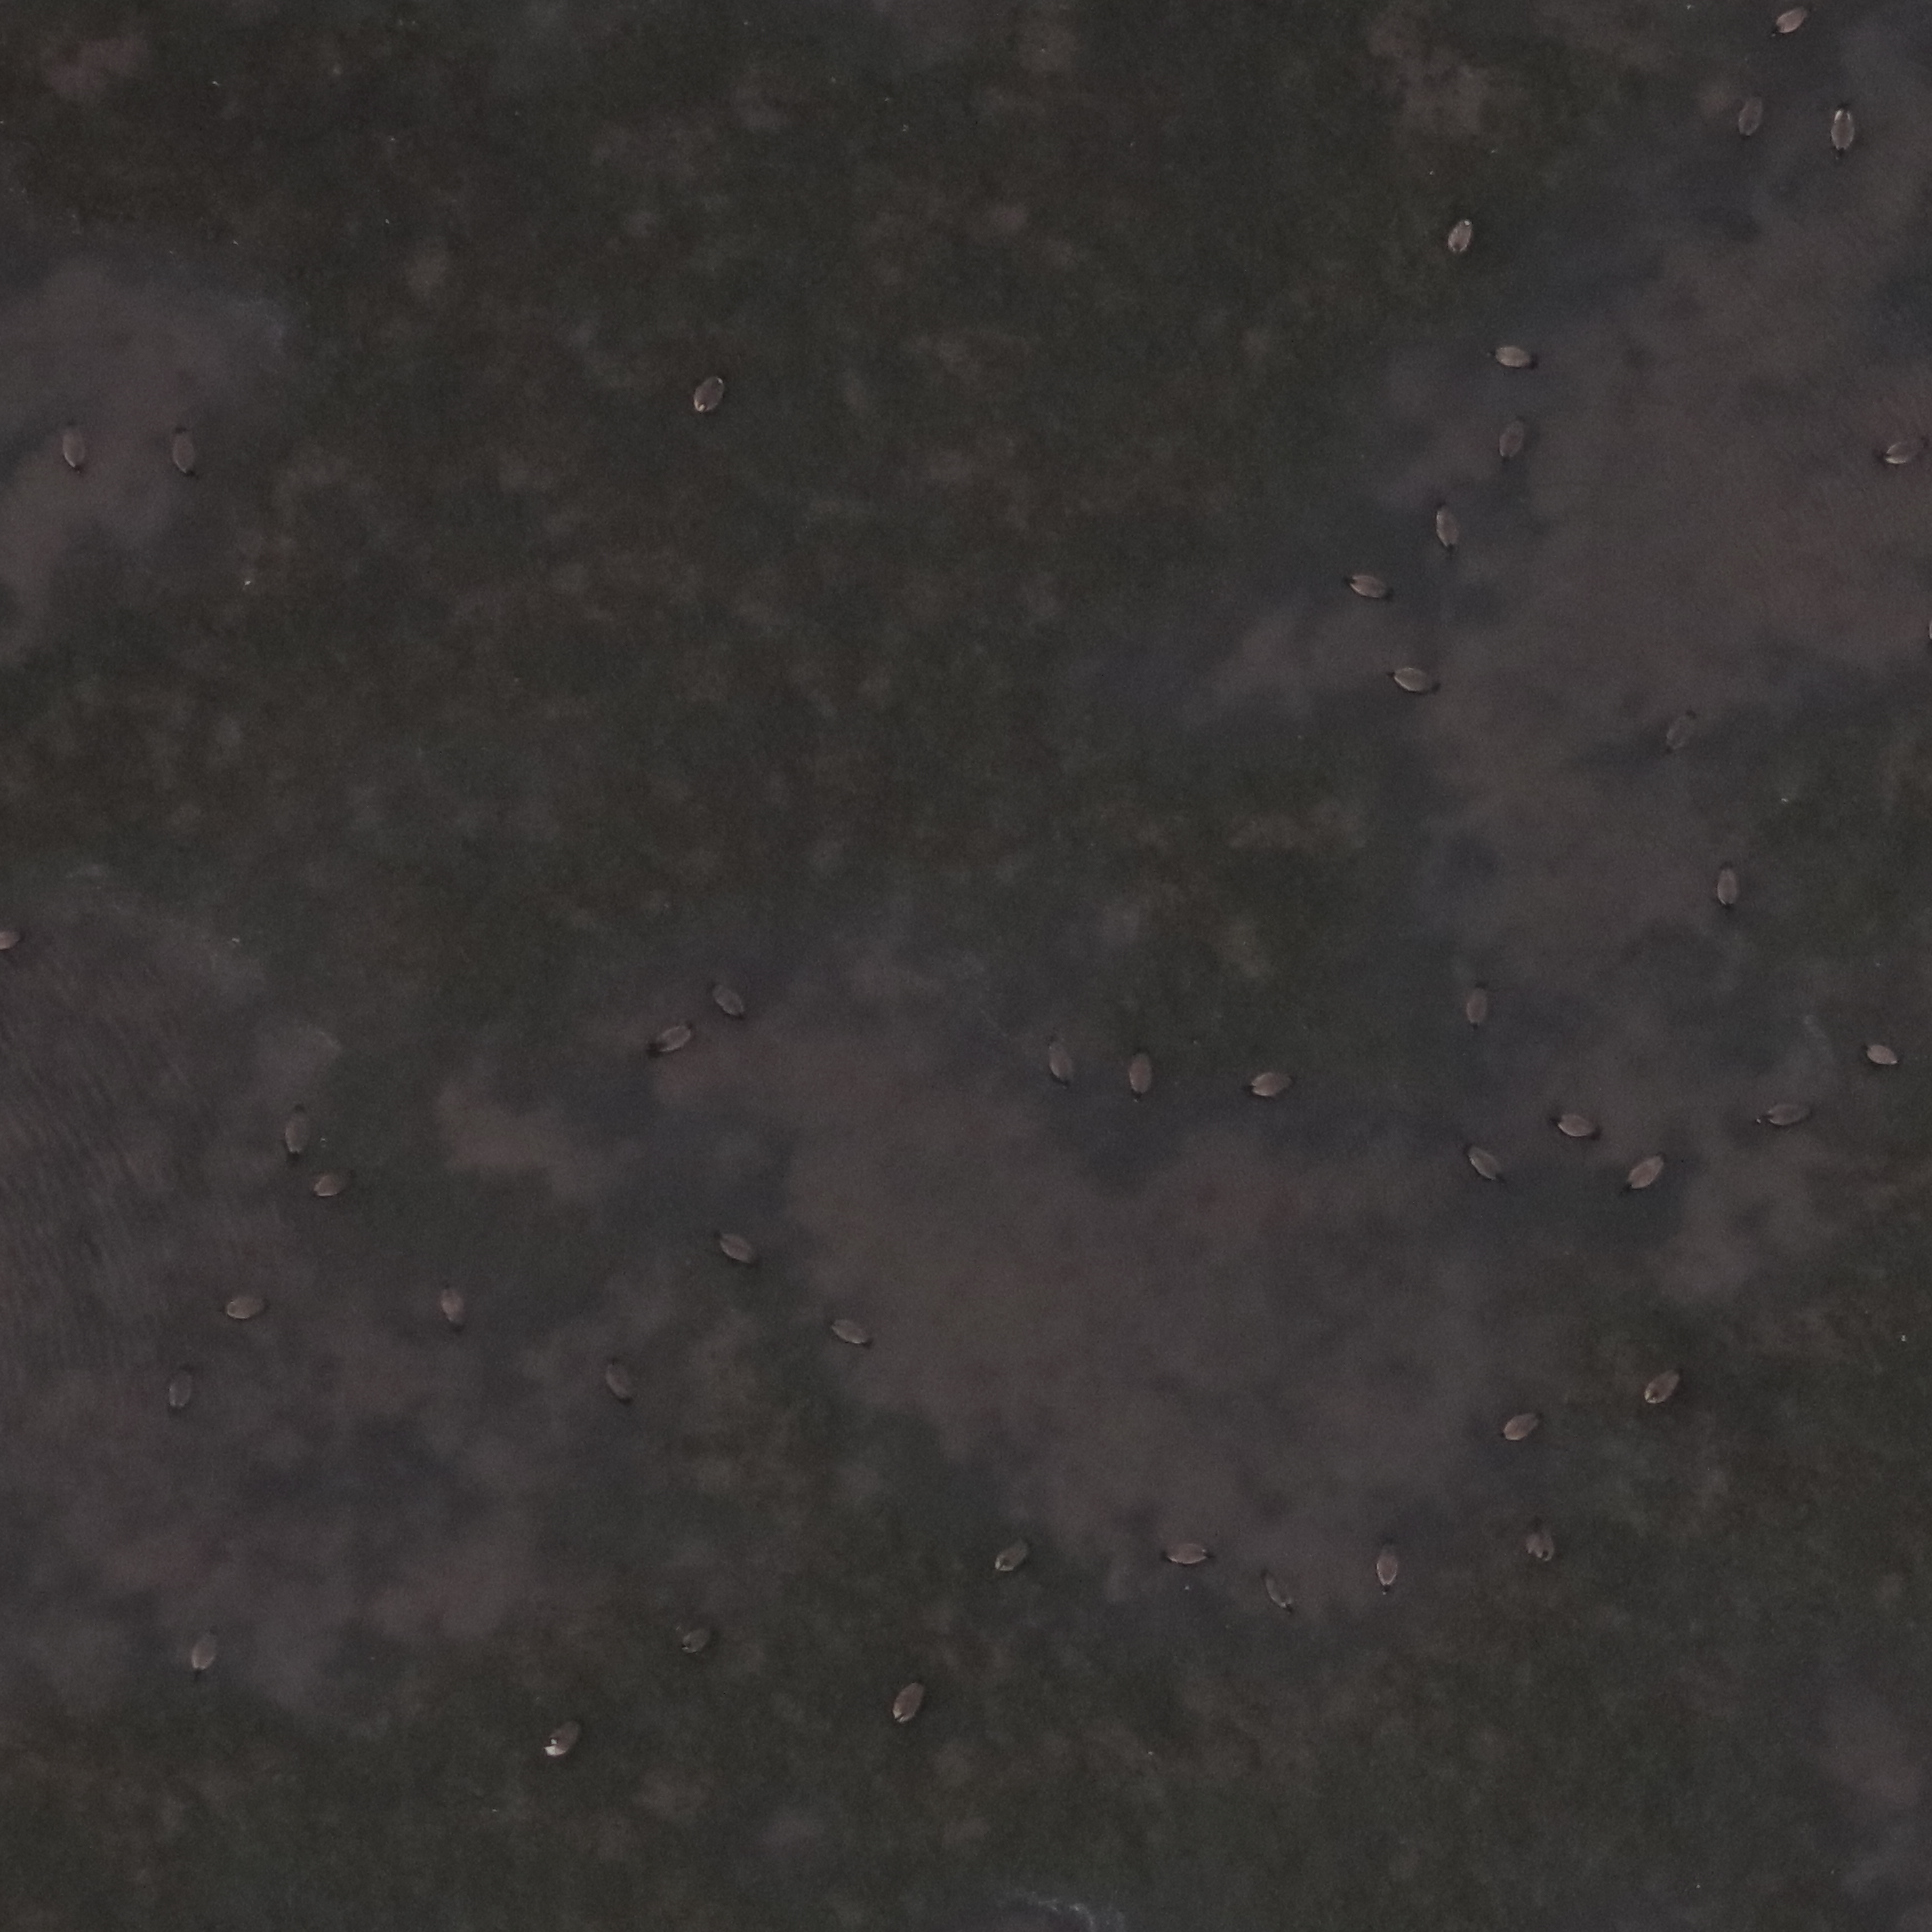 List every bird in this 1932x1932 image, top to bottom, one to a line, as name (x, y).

Canada goose (1789, 21)
Canada goose (1751, 115)
Canada goose (1842, 133)
Canada goose (1462, 237)
Canada goose (1514, 360)
Canada goose (710, 395)
Canada goose (1513, 440)
Canada goose (73, 450)
Canada goose (1901, 454)
Canada goose (182, 455)
Canada goose (1447, 526)
Canada goose (1371, 586)
Canada goose (1414, 680)
Canada goose (1678, 730)
Canada goose (1726, 888)
Canada goose (2, 937)
Canada goose (730, 997)
Canada goose (1476, 1007)
Canada goose (674, 1038)
Canada goose (1882, 1052)
Canada goose (1061, 1065)
Canada goose (1141, 1074)
Canada goose (1270, 1081)
Canada goose (1785, 1113)
Canada goose (1576, 1129)
Canada goose (294, 1130)
Canada goose (1486, 1162)
Canada goose (1646, 1172)
Canada goose (329, 1182)
Canada goose (737, 1248)
Canada goose (242, 1307)
Canada goose (454, 1308)
Canada goose (850, 1332)
Canada goose (619, 1384)
Canada goose (1662, 1387)
Canada goose (177, 1393)
Canada goose (1519, 1426)
Canada goose (1543, 1545)
Canada goose (1190, 1552)
Canada goose (1009, 1555)
Canada goose (1389, 1565)
Canada goose (1275, 1589)
Canada goose (696, 1639)
Canada goose (204, 1654)
Canada goose (908, 1700)
Canada goose (562, 1741)